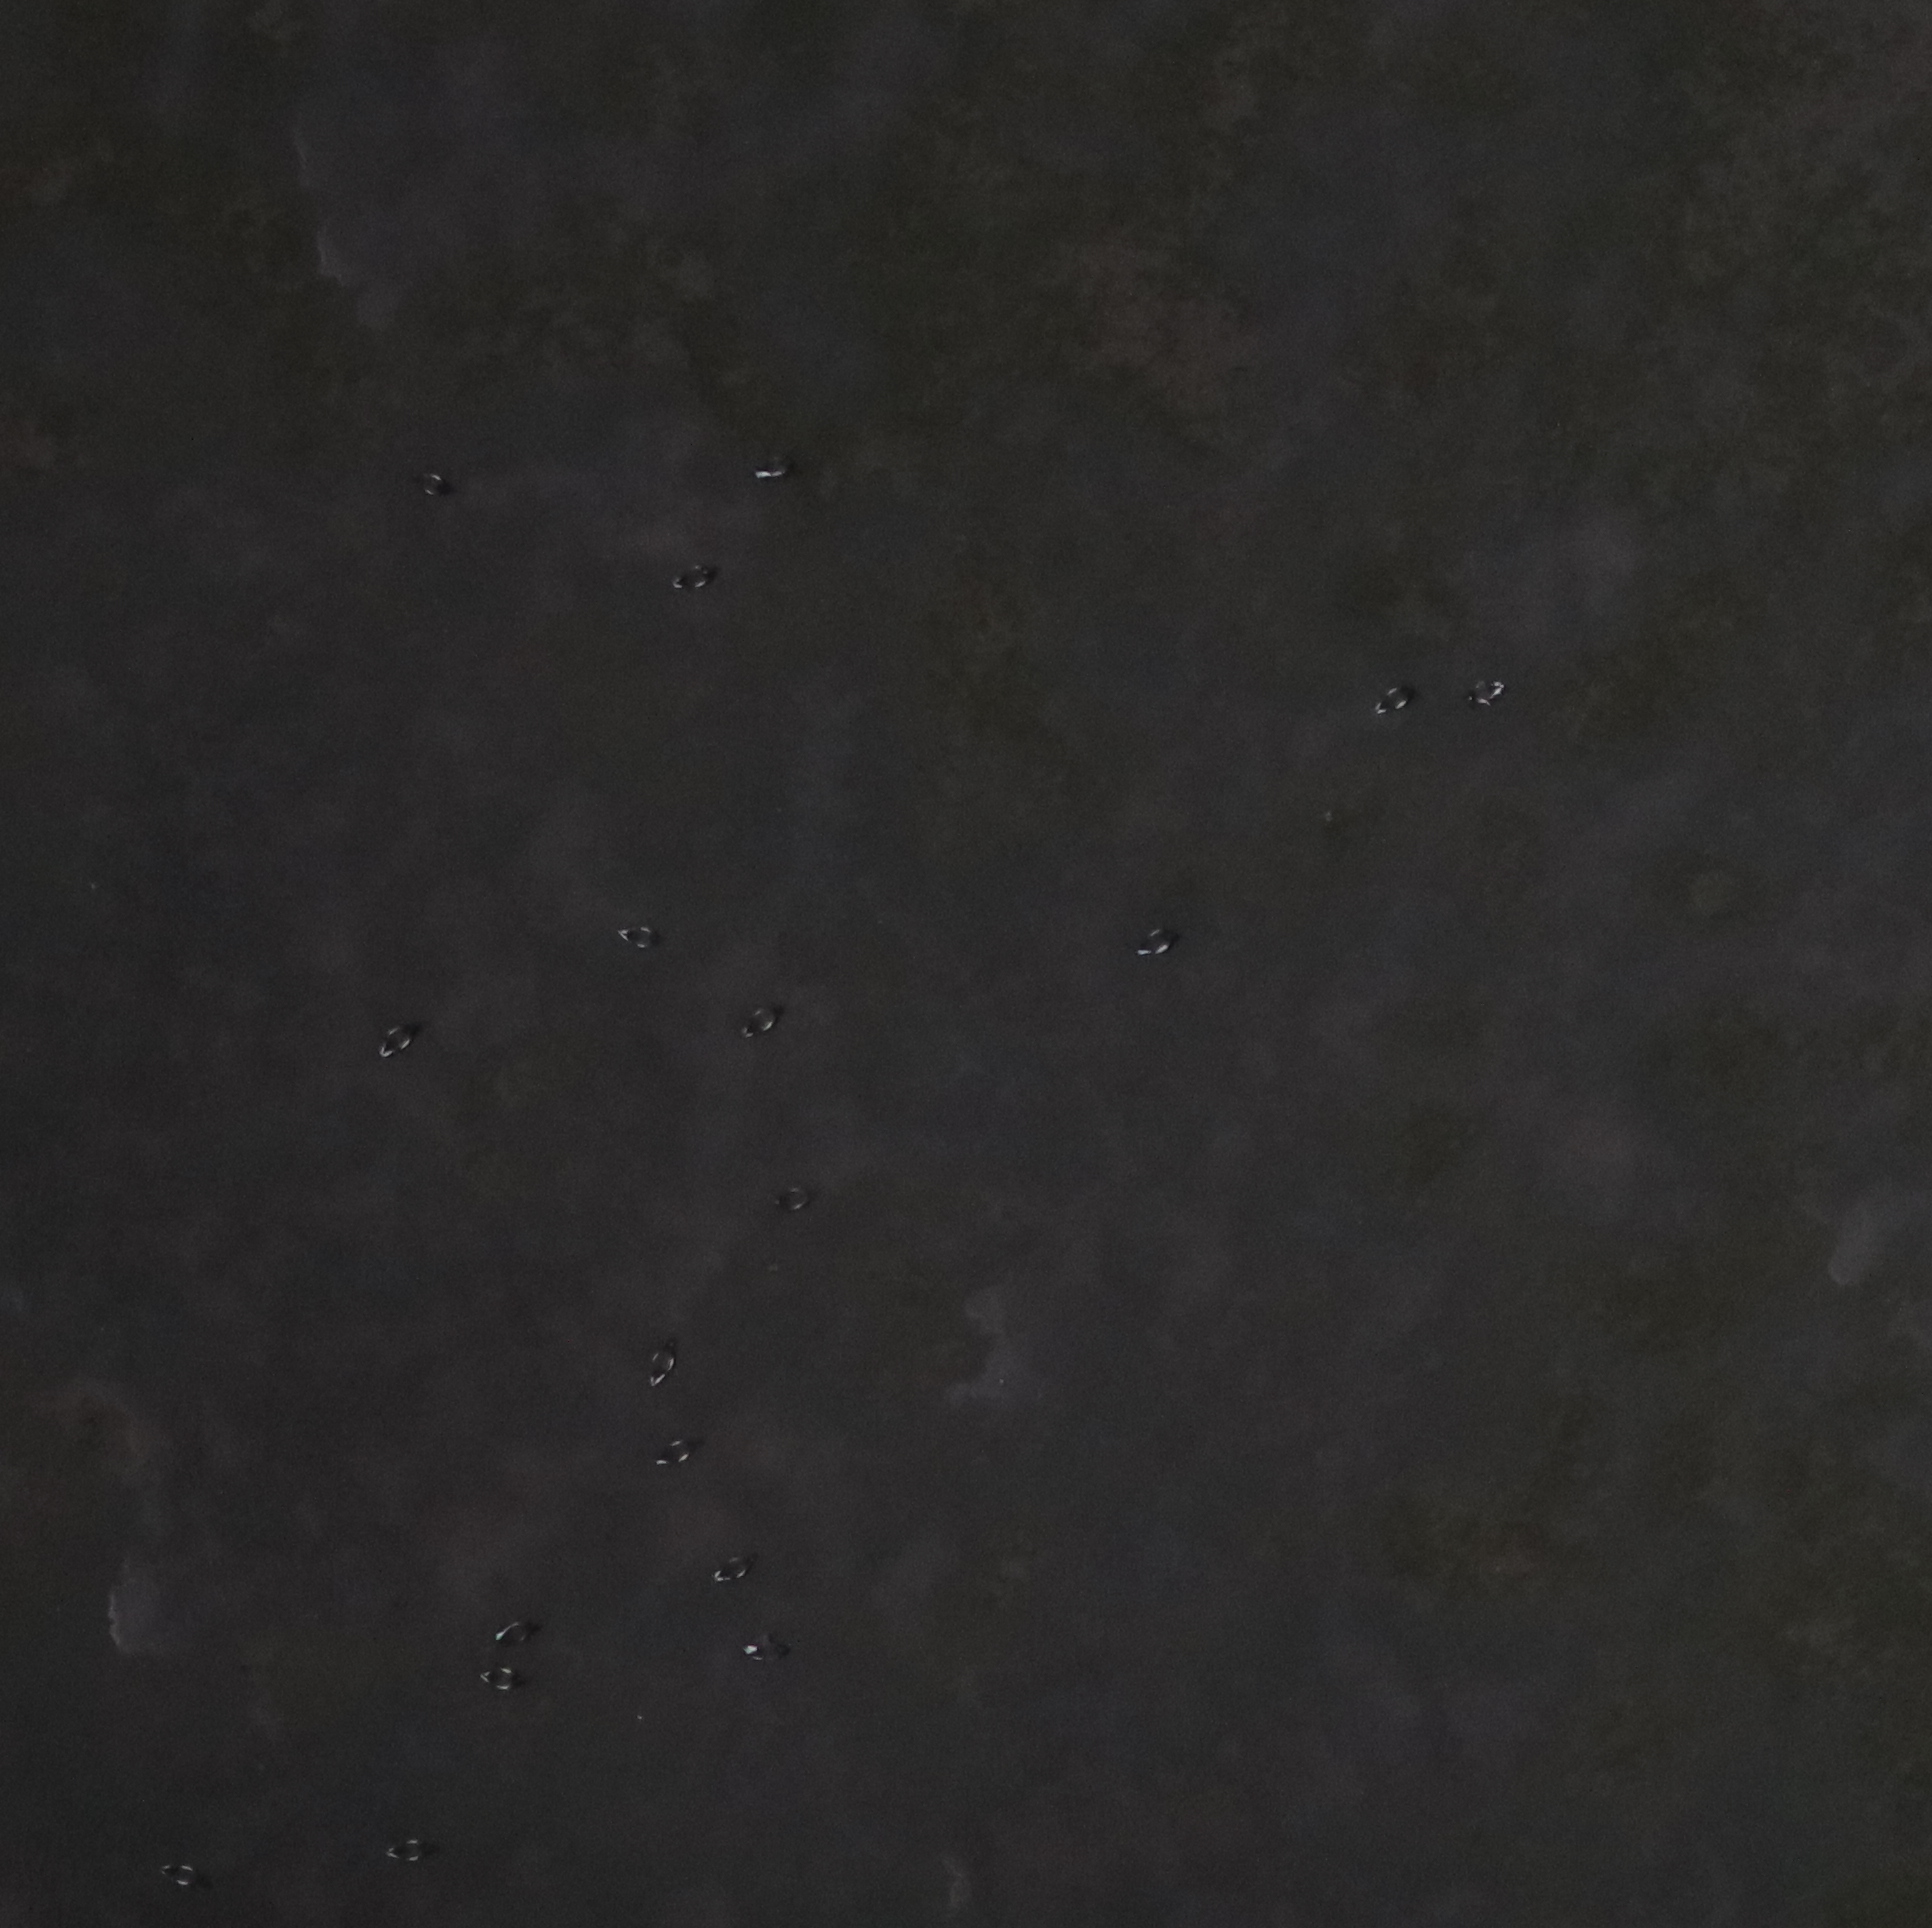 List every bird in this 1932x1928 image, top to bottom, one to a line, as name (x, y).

brant (774, 465)
brant (434, 485)
brant (693, 579)
brant (1488, 694)
brant (1392, 699)
brant (642, 938)
brant (1156, 942)
brant (764, 1022)
brant (398, 1040)
brant (796, 1201)
brant (663, 1363)
brant (675, 1454)
brant (734, 1571)
brant (513, 1633)
brant (763, 1651)
brant (503, 1678)
brant (410, 1850)
brant (183, 1875)